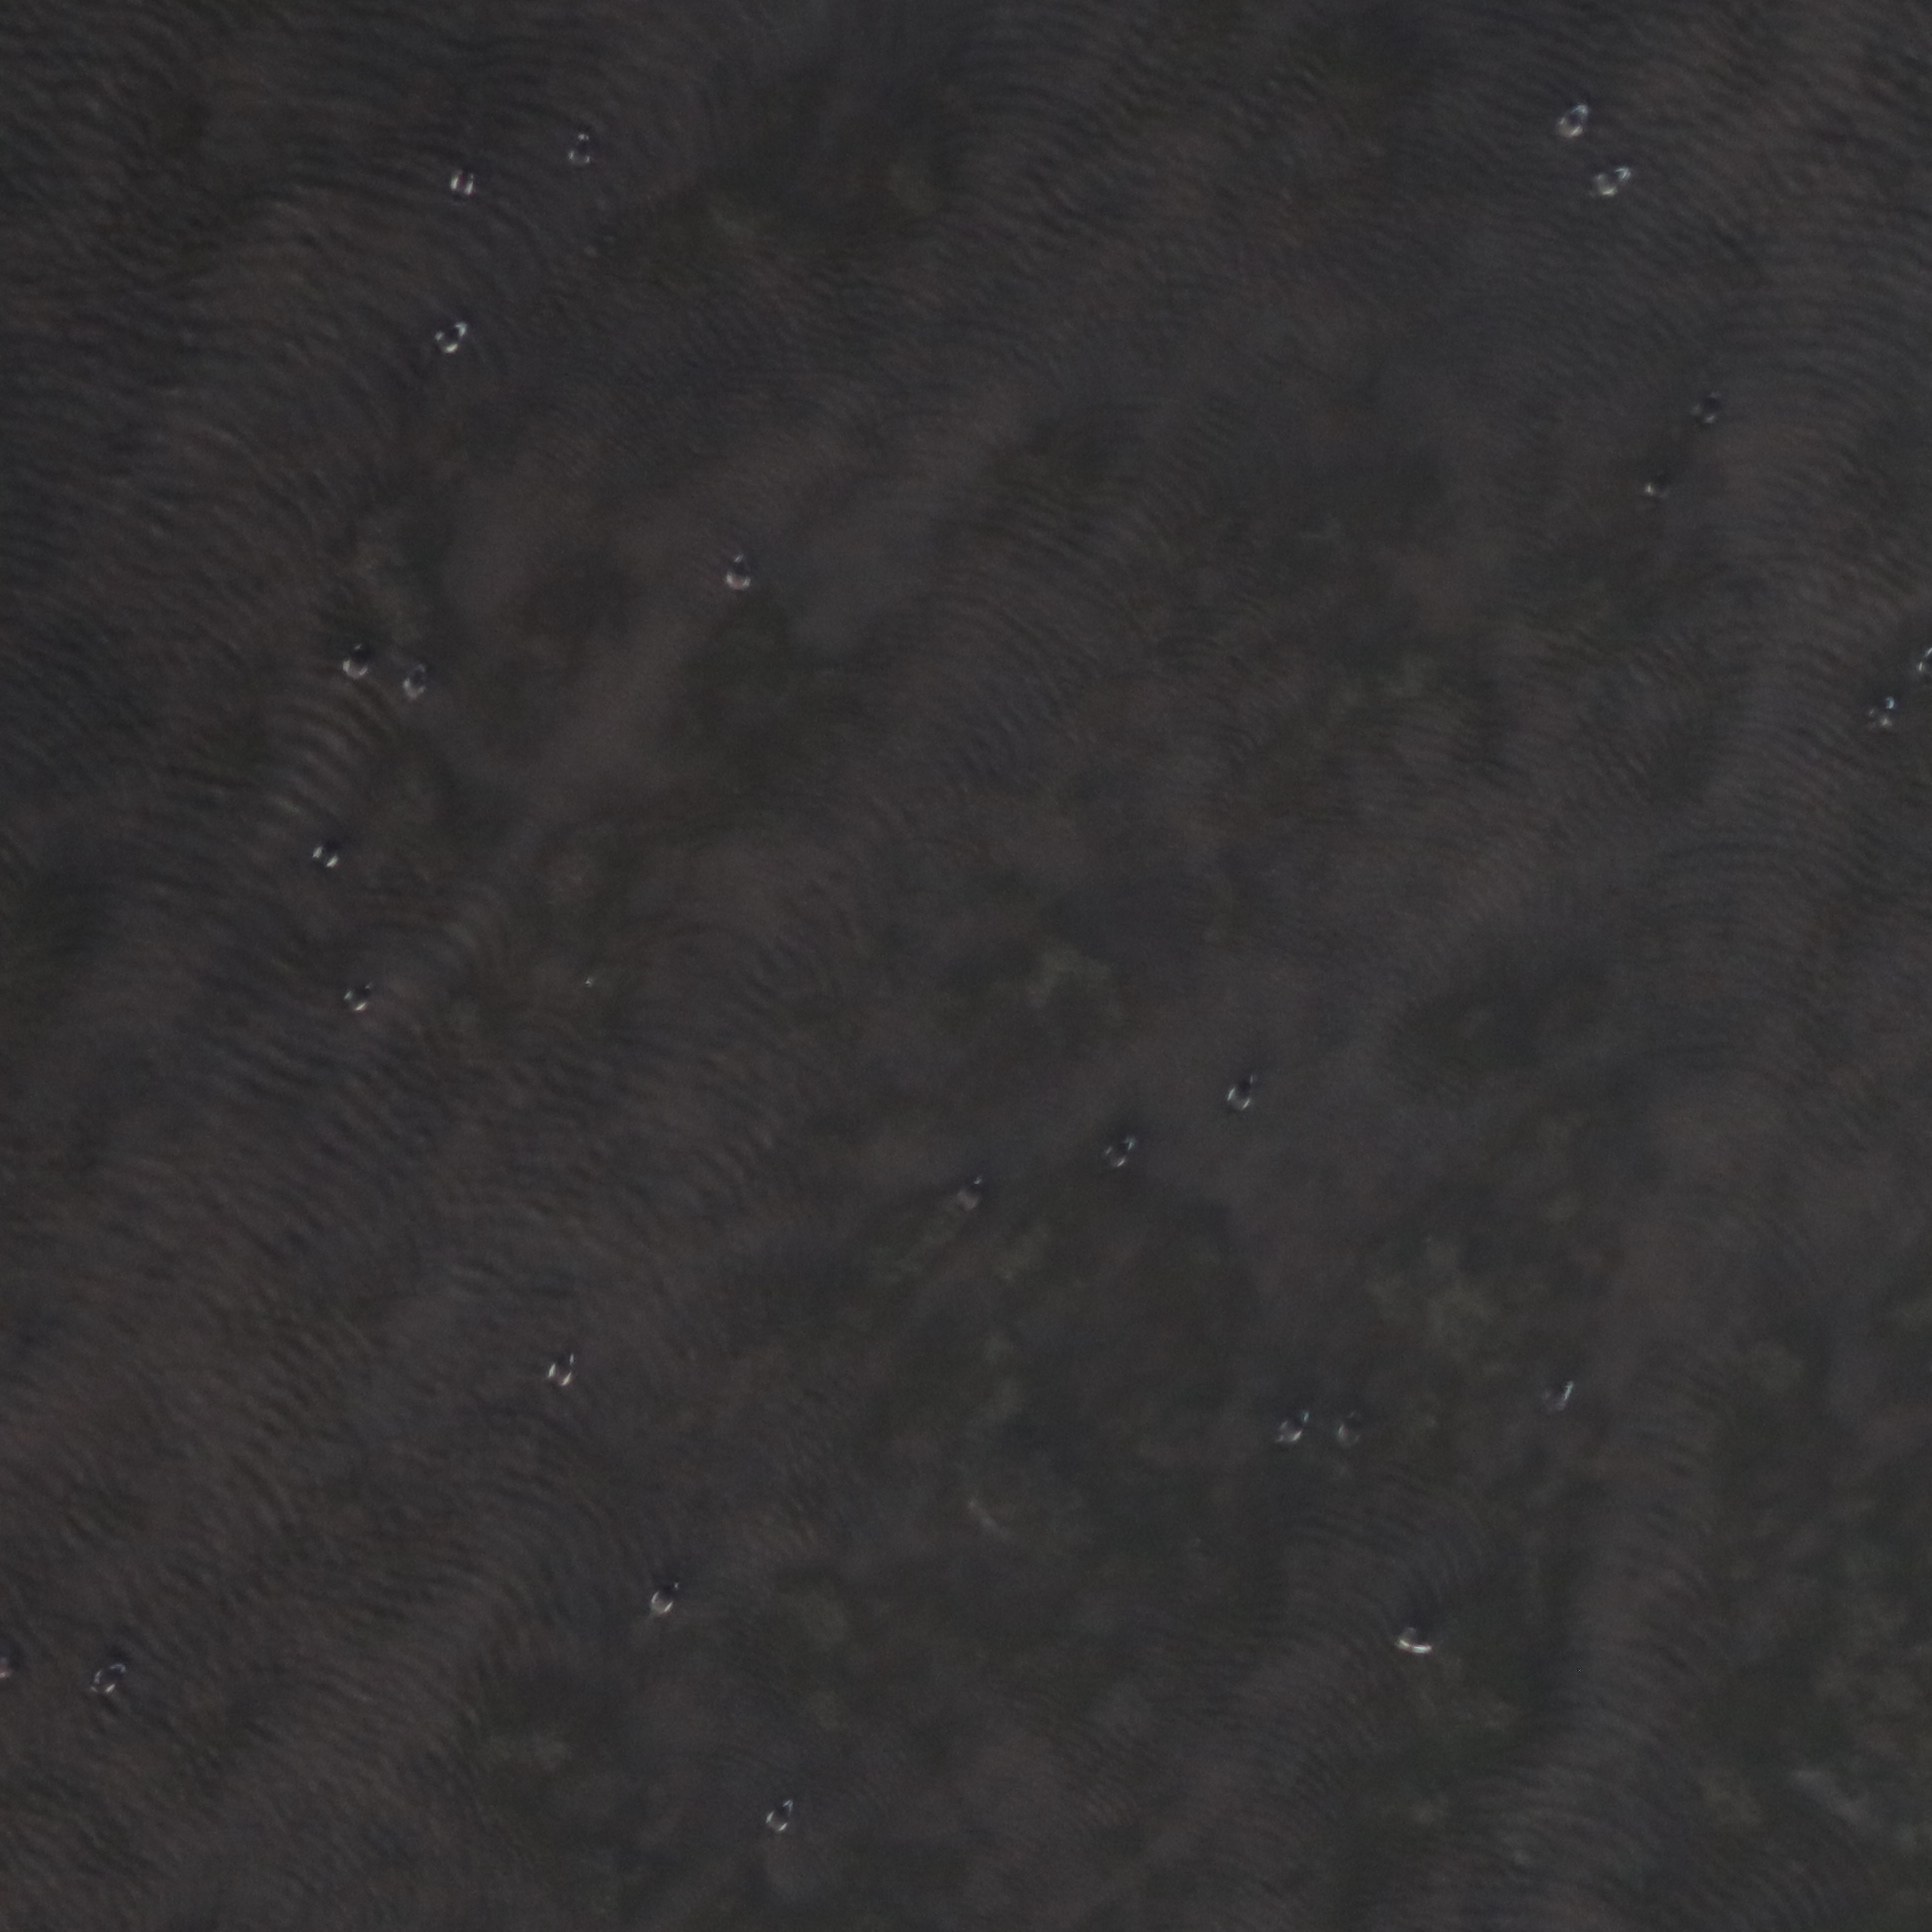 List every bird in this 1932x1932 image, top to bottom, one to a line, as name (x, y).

brant (1573, 122)
brant (580, 156)
brant (1610, 182)
brant (464, 185)
brant (450, 338)
brant (1706, 412)
brant (1654, 489)
brant (743, 577)
brant (1932, 666)
brant (358, 669)
brant (421, 682)
brant (1881, 714)
brant (321, 862)
brant (359, 1001)
brant (1243, 1086)
brant (1119, 1150)
brant (972, 1194)
brant (559, 1374)
brant (1561, 1389)
brant (1344, 1421)
brant (1297, 1434)
brant (663, 1602)
brant (1412, 1646)
brant (108, 1680)
brant (779, 1819)